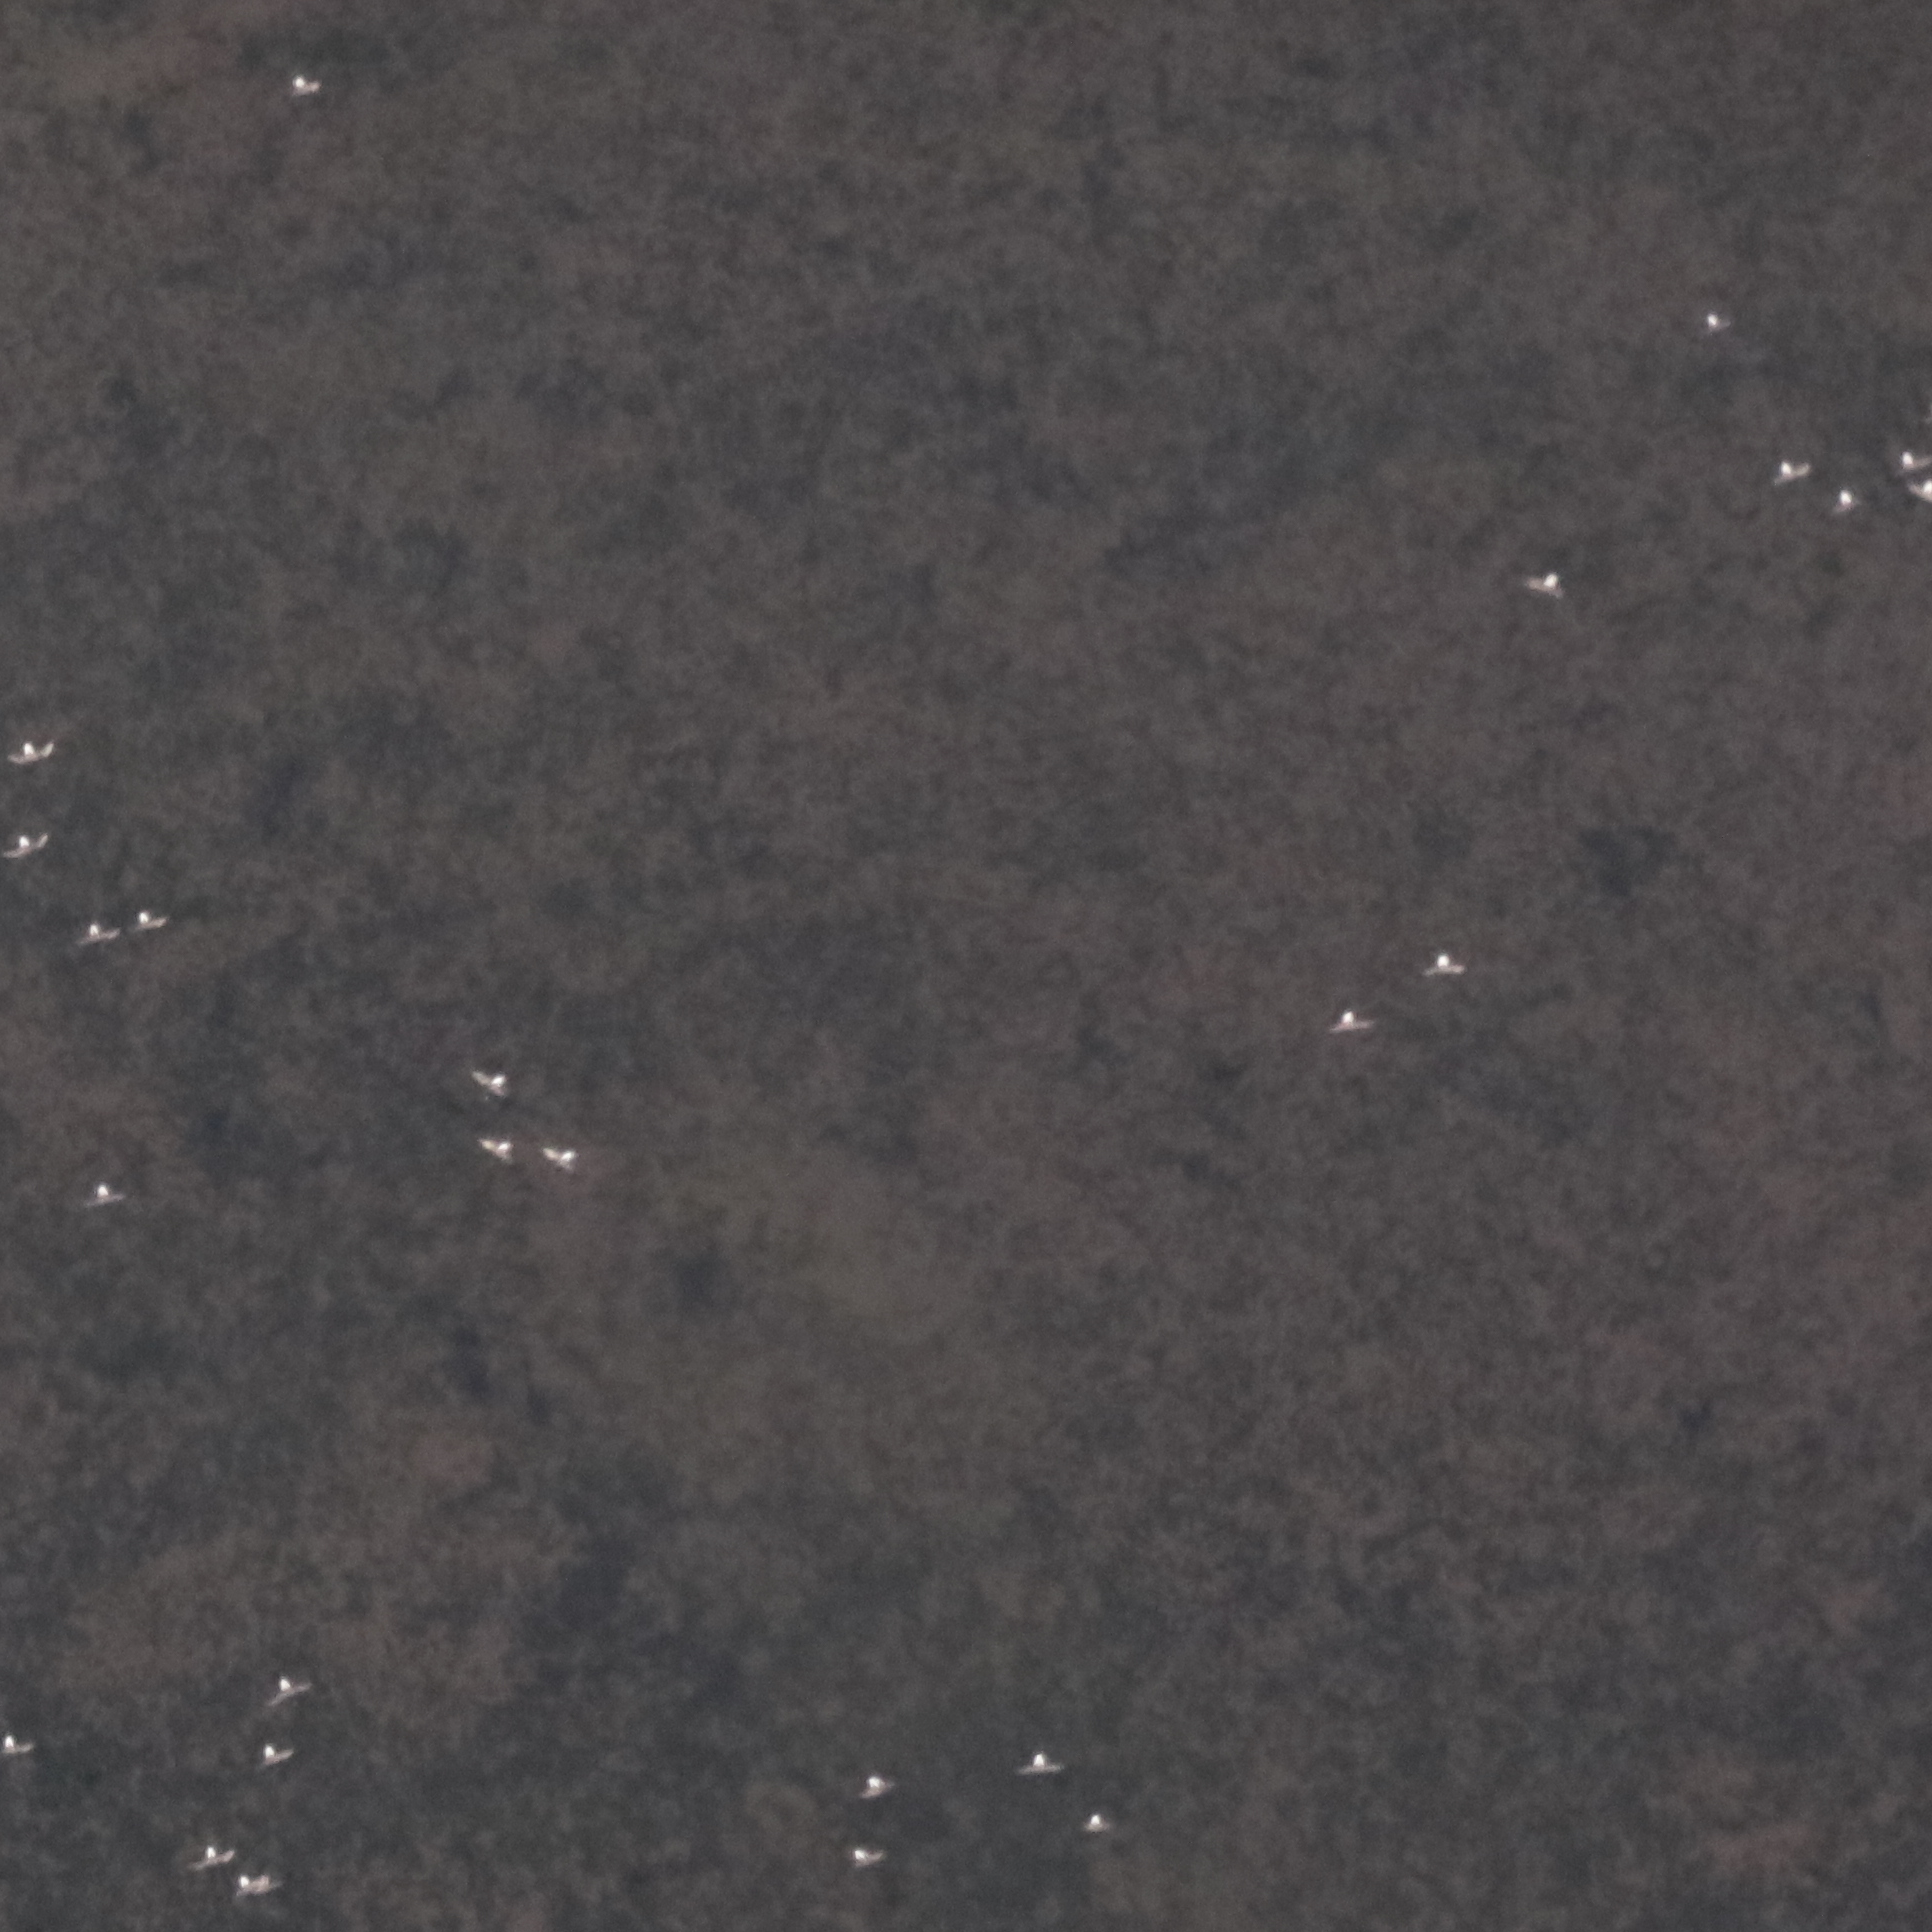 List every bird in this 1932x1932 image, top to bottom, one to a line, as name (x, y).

brant (303, 88)
brant (1714, 324)
brant (1924, 455)
brant (1797, 474)
brant (1931, 495)
brant (1839, 503)
brant (1548, 588)
brant (33, 754)
brant (25, 843)
brant (139, 925)
brant (97, 932)
brant (1443, 966)
brant (1356, 1023)
brant (493, 1096)
brant (505, 1152)
brant (570, 1163)
brant (109, 1201)
brant (300, 1677)
brant (20, 1744)
brant (278, 1746)
brant (1034, 1767)
brant (871, 1786)
brant (1094, 1820)
brant (208, 1854)
brant (874, 1859)
brant (260, 1887)